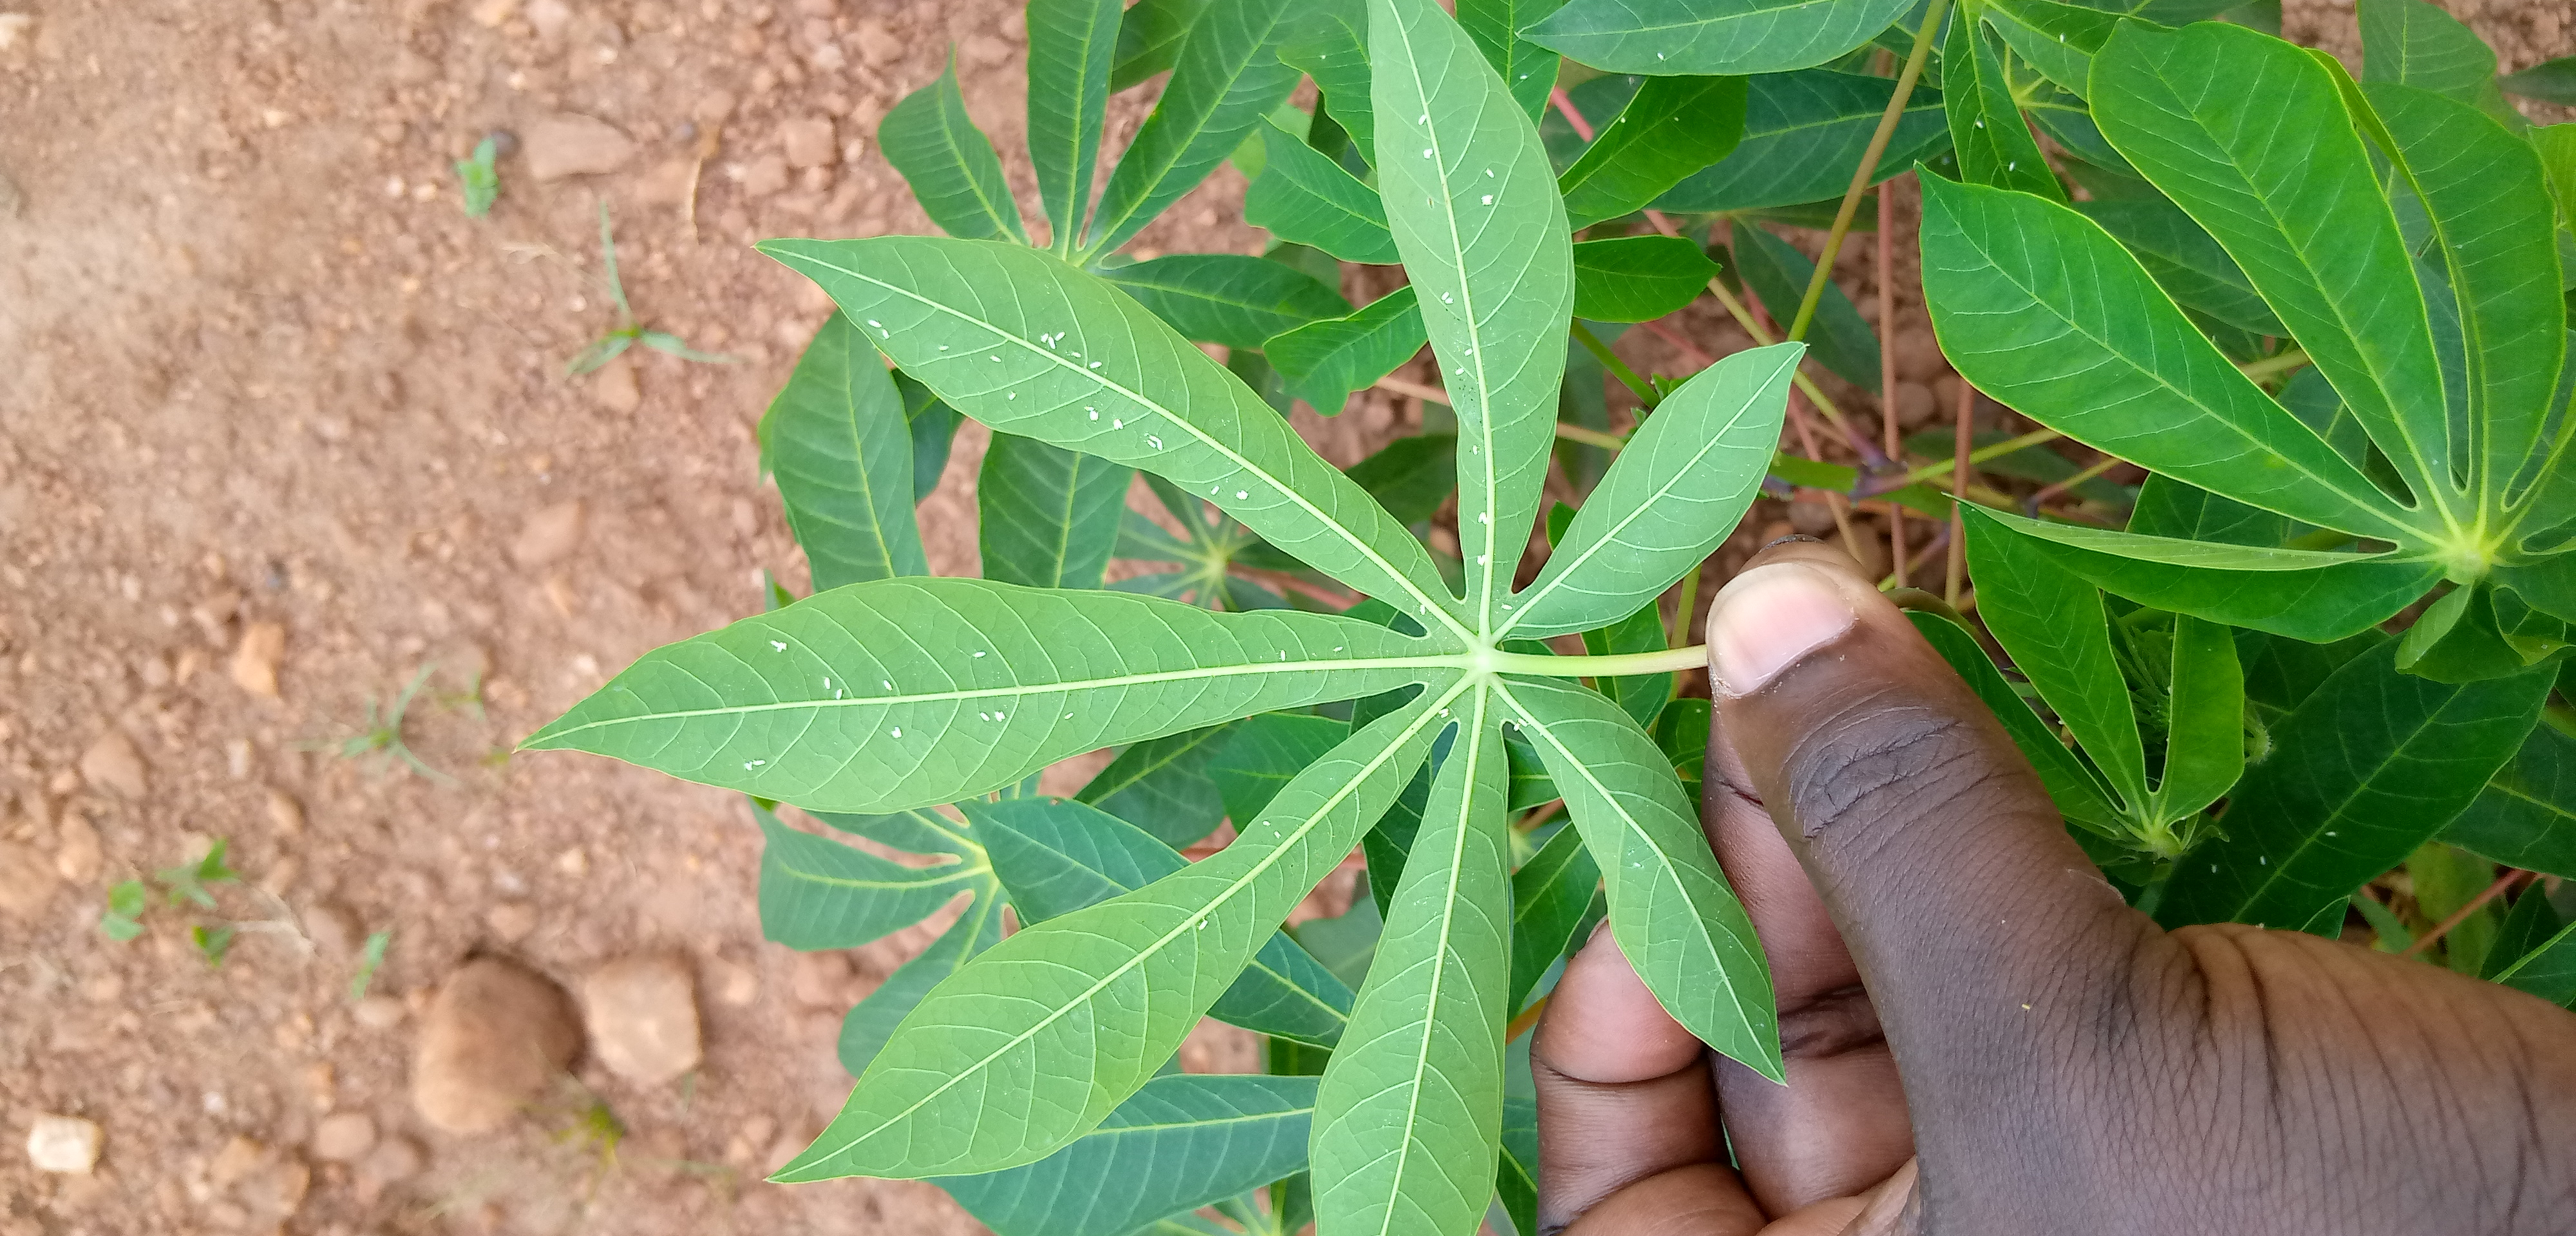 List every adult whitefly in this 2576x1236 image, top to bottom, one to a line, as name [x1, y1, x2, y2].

whitefly [1656, 52, 1665, 62]
whitefly [1318, 53, 1327, 61]
whitefly [1517, 75, 1529, 80]
whitefly [1417, 113, 1428, 126]
whitefly [1620, 117, 1627, 124]
whitefly [1422, 148, 1434, 154]
whitefly [1423, 154, 1431, 160]
whitefly [1484, 167, 1495, 178]
whitefly [1479, 194, 1493, 200]
whitefly [1481, 200, 1493, 207]
whitefly [1441, 291, 1450, 301]
whitefly [1444, 297, 1455, 306]
whitefly [866, 319, 884, 329]
whitefly [882, 328, 890, 341]
whitefly [1039, 331, 1048, 343]
whitefly [1056, 331, 1066, 341]
whitefly [1048, 335, 1056, 350]
whitefly [938, 343, 950, 352]
whitefly [1463, 347, 1474, 357]
whitefly [1070, 350, 1082, 359]
whitefly [989, 353, 1003, 364]
whitefly [1088, 358, 1103, 371]
whitefly [1454, 367, 1464, 377]
whitefly [1007, 390, 1017, 402]
whitefly [1083, 404, 1095, 412]
whitefly [1089, 410, 1094, 421]
whitefly [1094, 411, 1101, 422]
whitefly [1117, 418, 1125, 431]
whitefly [1113, 419, 1119, 431]
whitefly [1148, 434, 1158, 441]
whitefly [1146, 439, 1156, 449]
whitefly [1157, 439, 1164, 452]
whitefly [1472, 444, 1480, 456]
whitefly [1211, 485, 1220, 496]
whitefly [1242, 490, 1249, 501]
whitefly [1235, 491, 1242, 501]
whitefly [1478, 510, 1482, 524]
whitefly [1483, 511, 1490, 526]
whitefly [1477, 554, 1481, 566]
whitefly [1481, 554, 1488, 566]
whitefly [1419, 603, 1426, 617]
whitefly [1500, 603, 1514, 612]
whitefly [769, 639, 778, 648]
whitefly [777, 641, 789, 654]
whitefly [1332, 645, 1345, 653]
whitefly [1279, 648, 1287, 662]
whitefly [972, 650, 987, 659]
whitefly [823, 676, 832, 690]
whitefly [882, 679, 893, 691]
whitefly [835, 687, 843, 700]
whitefly [1439, 707, 1449, 714]
whitefly [995, 711, 1002, 722]
whitefly [1000, 711, 1006, 720]
whitefly [979, 711, 990, 722]
whitefly [1063, 711, 1075, 721]
whitefly [1441, 712, 1449, 718]
whitefly [1517, 716, 1529, 727]
whitefly [1512, 722, 1521, 731]
whitefly [895, 726, 902, 738]
whitefly [891, 729, 897, 738]
whitefly [752, 759, 766, 766]
whitefly [744, 761, 752, 771]
whitefly [1262, 820, 1272, 828]
whitefly [1273, 830, 1282, 839]
whitefly [1631, 861, 1643, 868]
whitefly [1198, 919, 1210, 930]